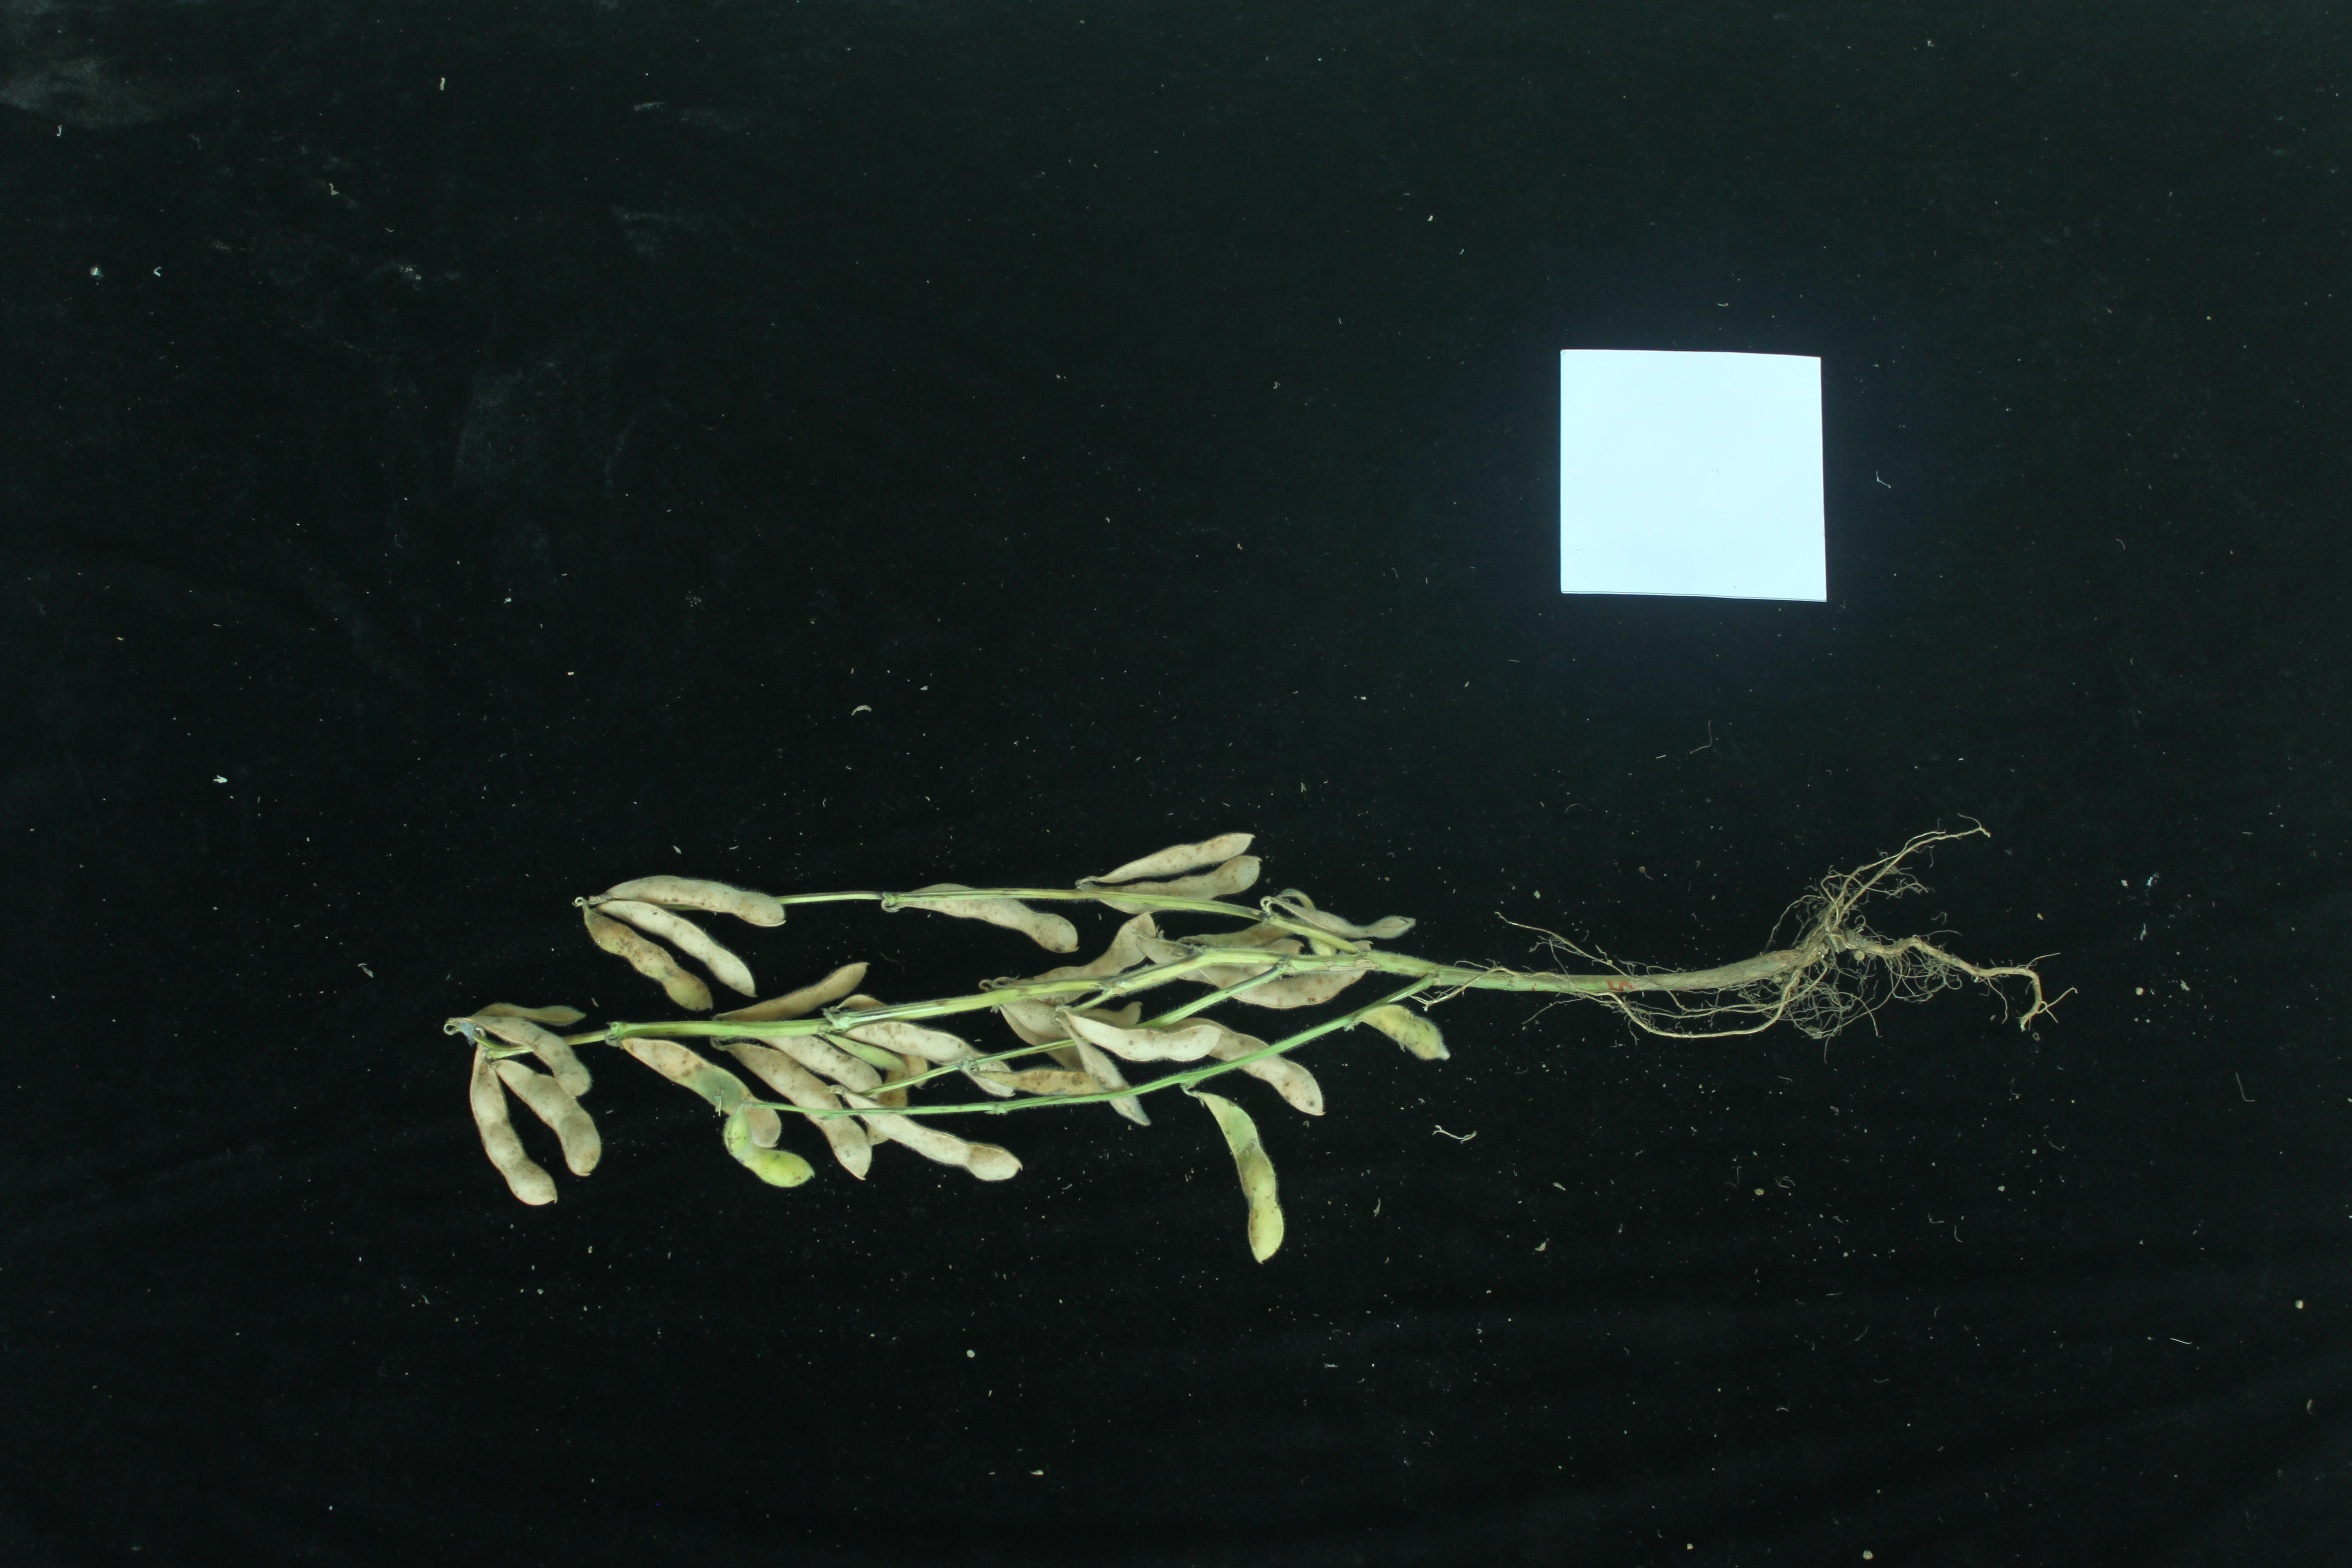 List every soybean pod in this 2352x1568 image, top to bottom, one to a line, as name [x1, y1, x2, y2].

soybean pod [1081, 835, 1252, 885]
soybean pod [1079, 856, 1261, 914]
soybean pod [590, 878, 786, 926]
soybean pod [885, 885, 1079, 953]
soybean pod [1270, 898, 1416, 938]
soybean pod [583, 903, 714, 1011]
soybean pod [597, 903, 754, 999]
soybean pod [1011, 911, 1159, 1001]
soybean pod [1142, 936, 1303, 984]
soybean pod [1195, 961, 1370, 1008]
soybean pod [718, 964, 870, 1023]
soybean pod [834, 995, 930, 1087]
soybean pod [471, 1003, 586, 1025]
soybean pod [1346, 1005, 1451, 1062]
soybean pod [1001, 1006, 1149, 1040]
soybean pod [1063, 1013, 1218, 1061]
soybean pod [466, 1014, 590, 1100]
soybean pod [1154, 1018, 1322, 1116]
soybean pod [1058, 1019, 1148, 1127]
soybean pod [735, 1022, 882, 1097]
soybean pod [844, 1022, 1013, 1097]
soybean pod [821, 1033, 906, 1074]
soybean pod [614, 1039, 782, 1149]
soybean pod [466, 1041, 553, 1206]
soybean pod [724, 1044, 871, 1180]
soybean pod [483, 1055, 602, 1177]
soybean pod [870, 1055, 905, 1145]
soybean pod [972, 1070, 1113, 1096]
soybean pod [836, 1089, 1023, 1181]
soybean pod [1192, 1093, 1281, 1262]
soybean pod [725, 1107, 813, 1187]